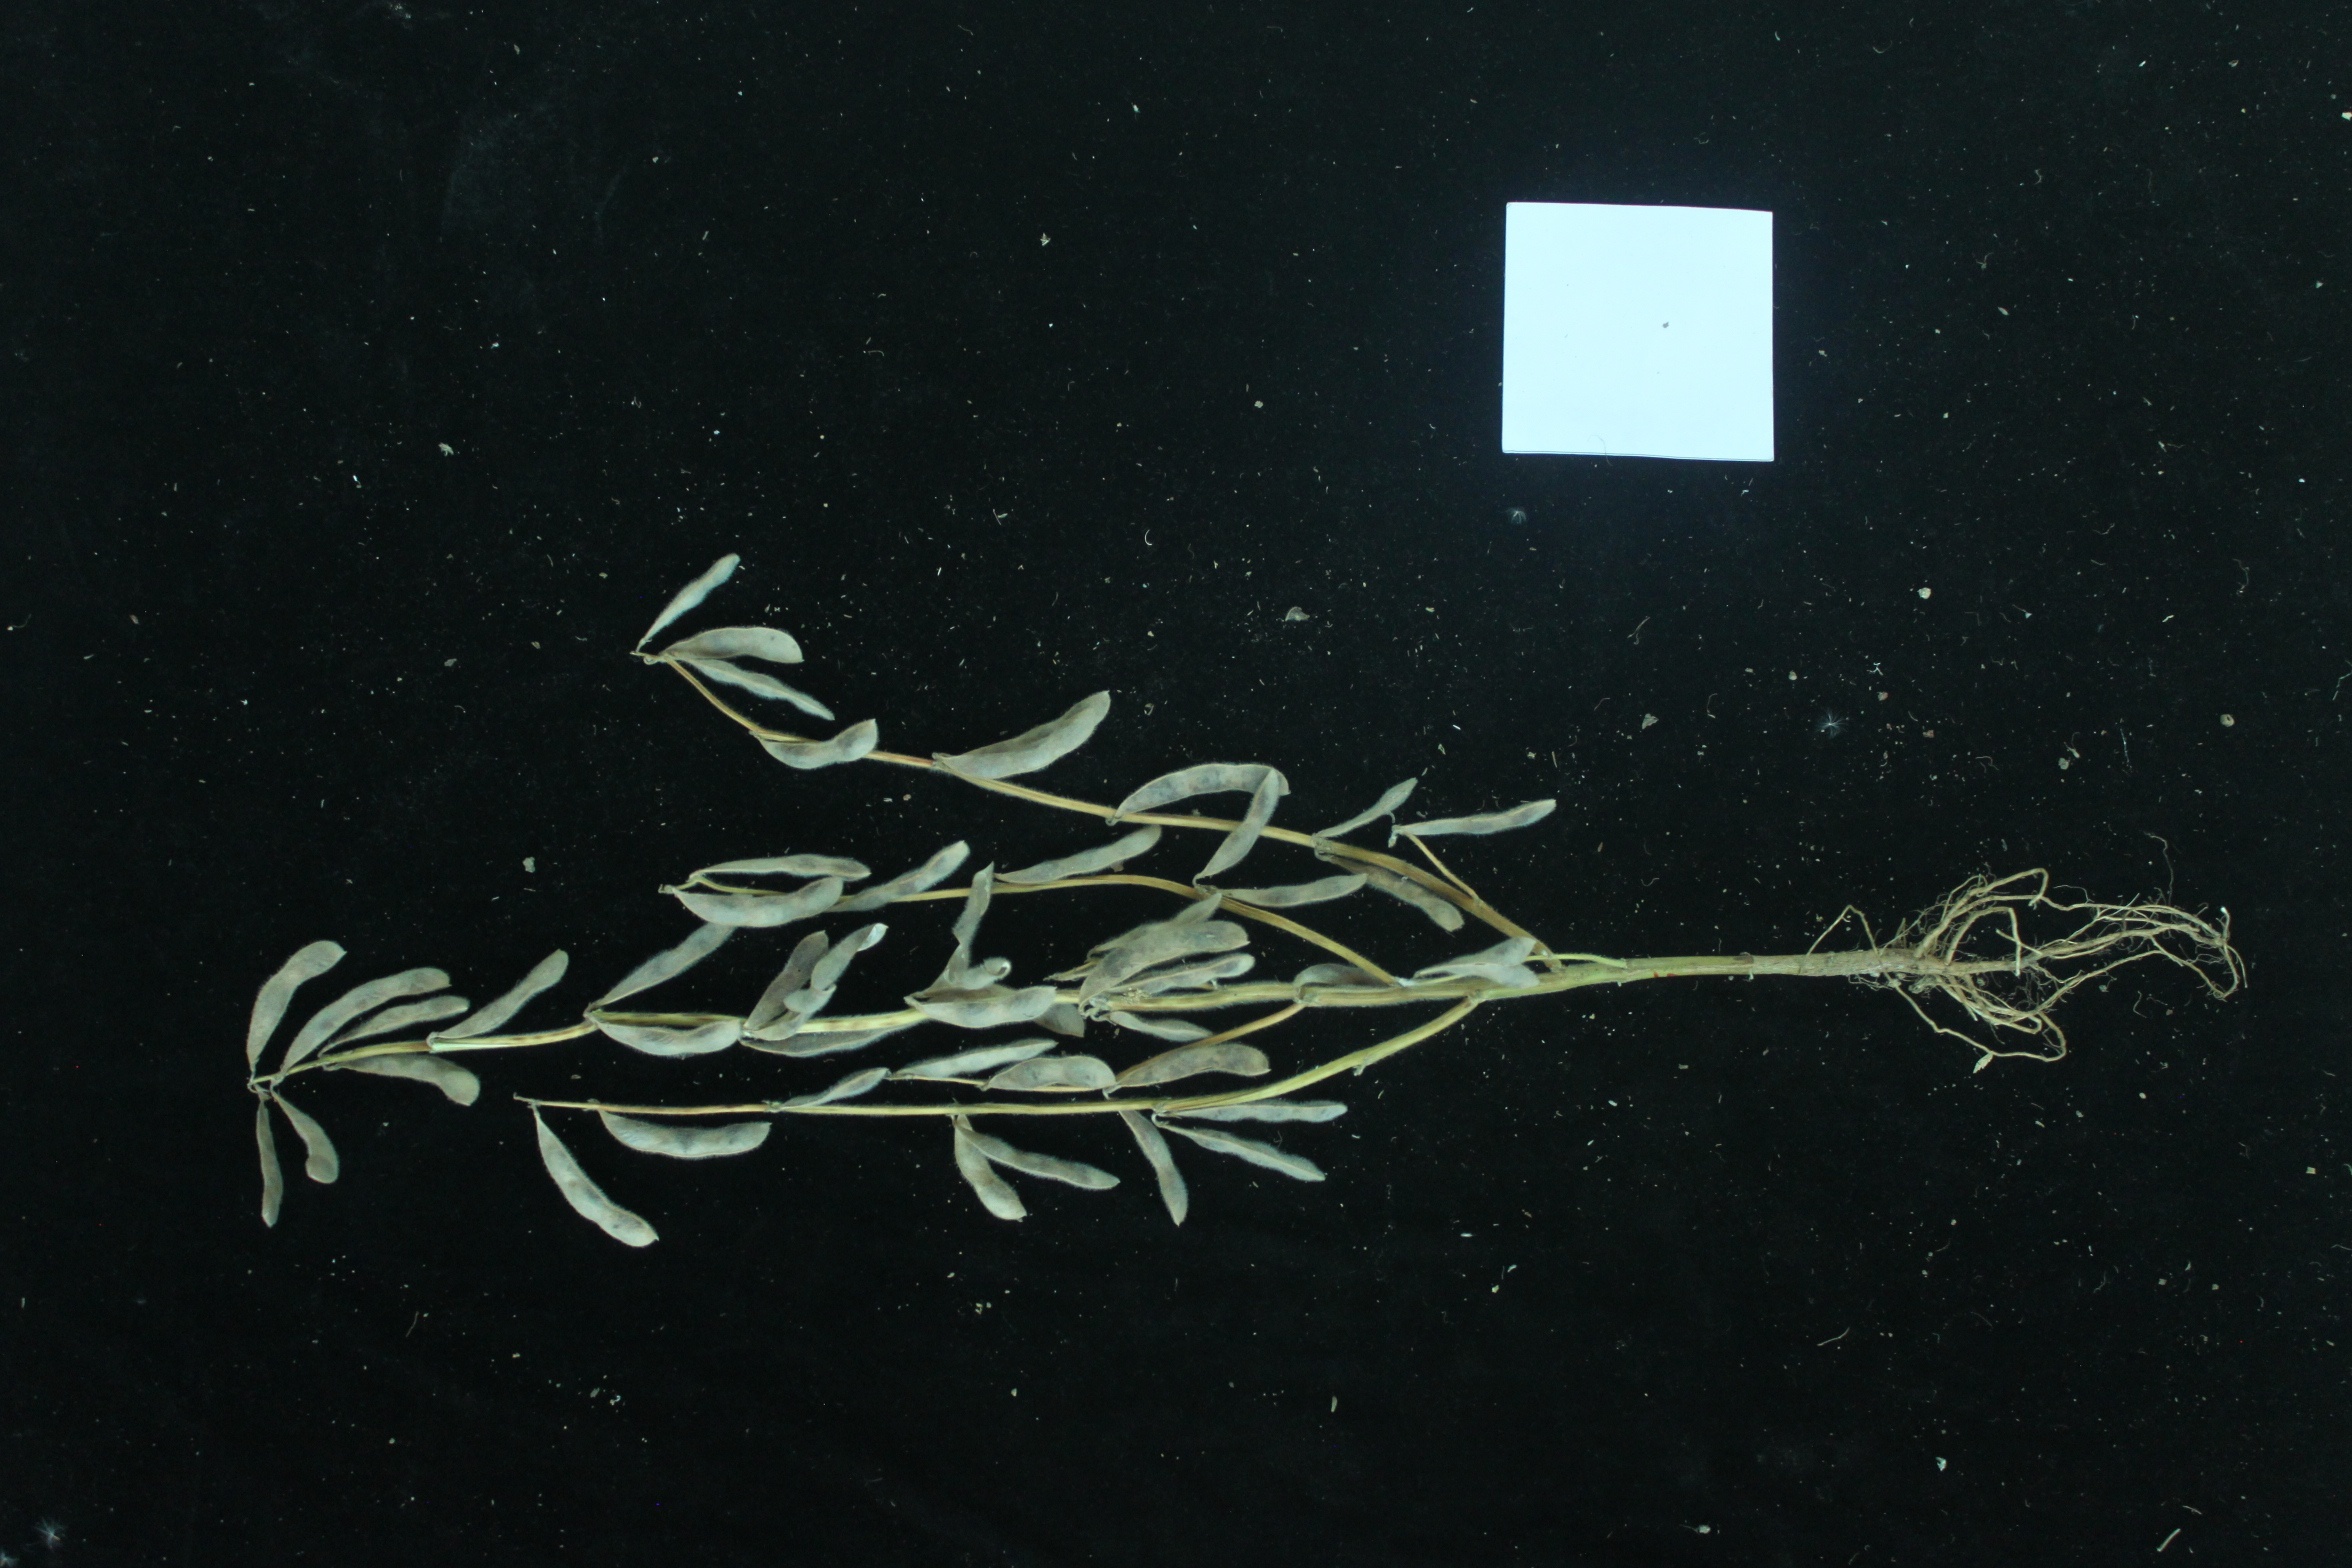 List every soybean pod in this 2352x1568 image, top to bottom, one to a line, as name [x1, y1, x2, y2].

soybean pod [635, 555, 737, 654]
soybean pod [647, 628, 804, 664]
soybean pod [674, 655, 834, 722]
soybean pod [932, 691, 1109, 779]
soybean pod [754, 721, 880, 769]
soybean pod [1110, 763, 1288, 825]
soybean pod [1192, 768, 1277, 881]
soybean pod [1313, 777, 1418, 840]
soybean pod [1391, 799, 1557, 838]
soybean pod [991, 823, 1160, 884]
soybean pod [806, 840, 969, 914]
soybean pod [693, 856, 872, 882]
soybean pod [1318, 856, 1464, 933]
soybean pod [913, 863, 994, 1000]
soybean pod [1197, 872, 1369, 909]
soybean pod [669, 879, 843, 929]
soybean pod [1046, 893, 1223, 981]
soybean pod [589, 911, 741, 1009]
soybean pod [1090, 921, 1250, 955]
soybean pod [1078, 924, 1204, 1011]
soybean pod [807, 925, 889, 993]
soybean pod [744, 932, 829, 1030]
soybean pod [1413, 935, 1538, 987]
soybean pod [247, 941, 344, 1077]
soybean pod [436, 950, 567, 1040]
soybean pod [1101, 953, 1255, 1002]
soybean pod [1414, 956, 1540, 991]
soybean pod [907, 959, 1013, 997]
soybean pod [1290, 963, 1418, 1004]
soybean pod [274, 967, 449, 1088]
soybean pod [922, 980, 1085, 1037]
soybean pod [744, 982, 836, 1042]
soybean pod [904, 987, 1056, 1027]
soybean pod [319, 998, 469, 1057]
soybean pod [1097, 1012, 1211, 1041]
soybean pod [585, 1016, 742, 1056]
soybean pod [740, 1028, 884, 1060]
soybean pod [890, 1039, 1056, 1080]
soybean pod [1103, 1045, 1268, 1094]
soybean pod [327, 1054, 479, 1108]
soybean pod [985, 1056, 1118, 1092]
soybean pod [768, 1069, 887, 1110]
soybean pod [272, 1092, 337, 1183]
soybean pod [1110, 1097, 1186, 1225]
soybean pod [256, 1100, 282, 1226]
soybean pod [953, 1100, 1026, 1219]
soybean pod [1164, 1101, 1347, 1124]
soybean pod [534, 1108, 659, 1247]
soybean pod [598, 1109, 773, 1161]
soybean pod [950, 1117, 1120, 1189]
soybean pod [1152, 1122, 1324, 1183]